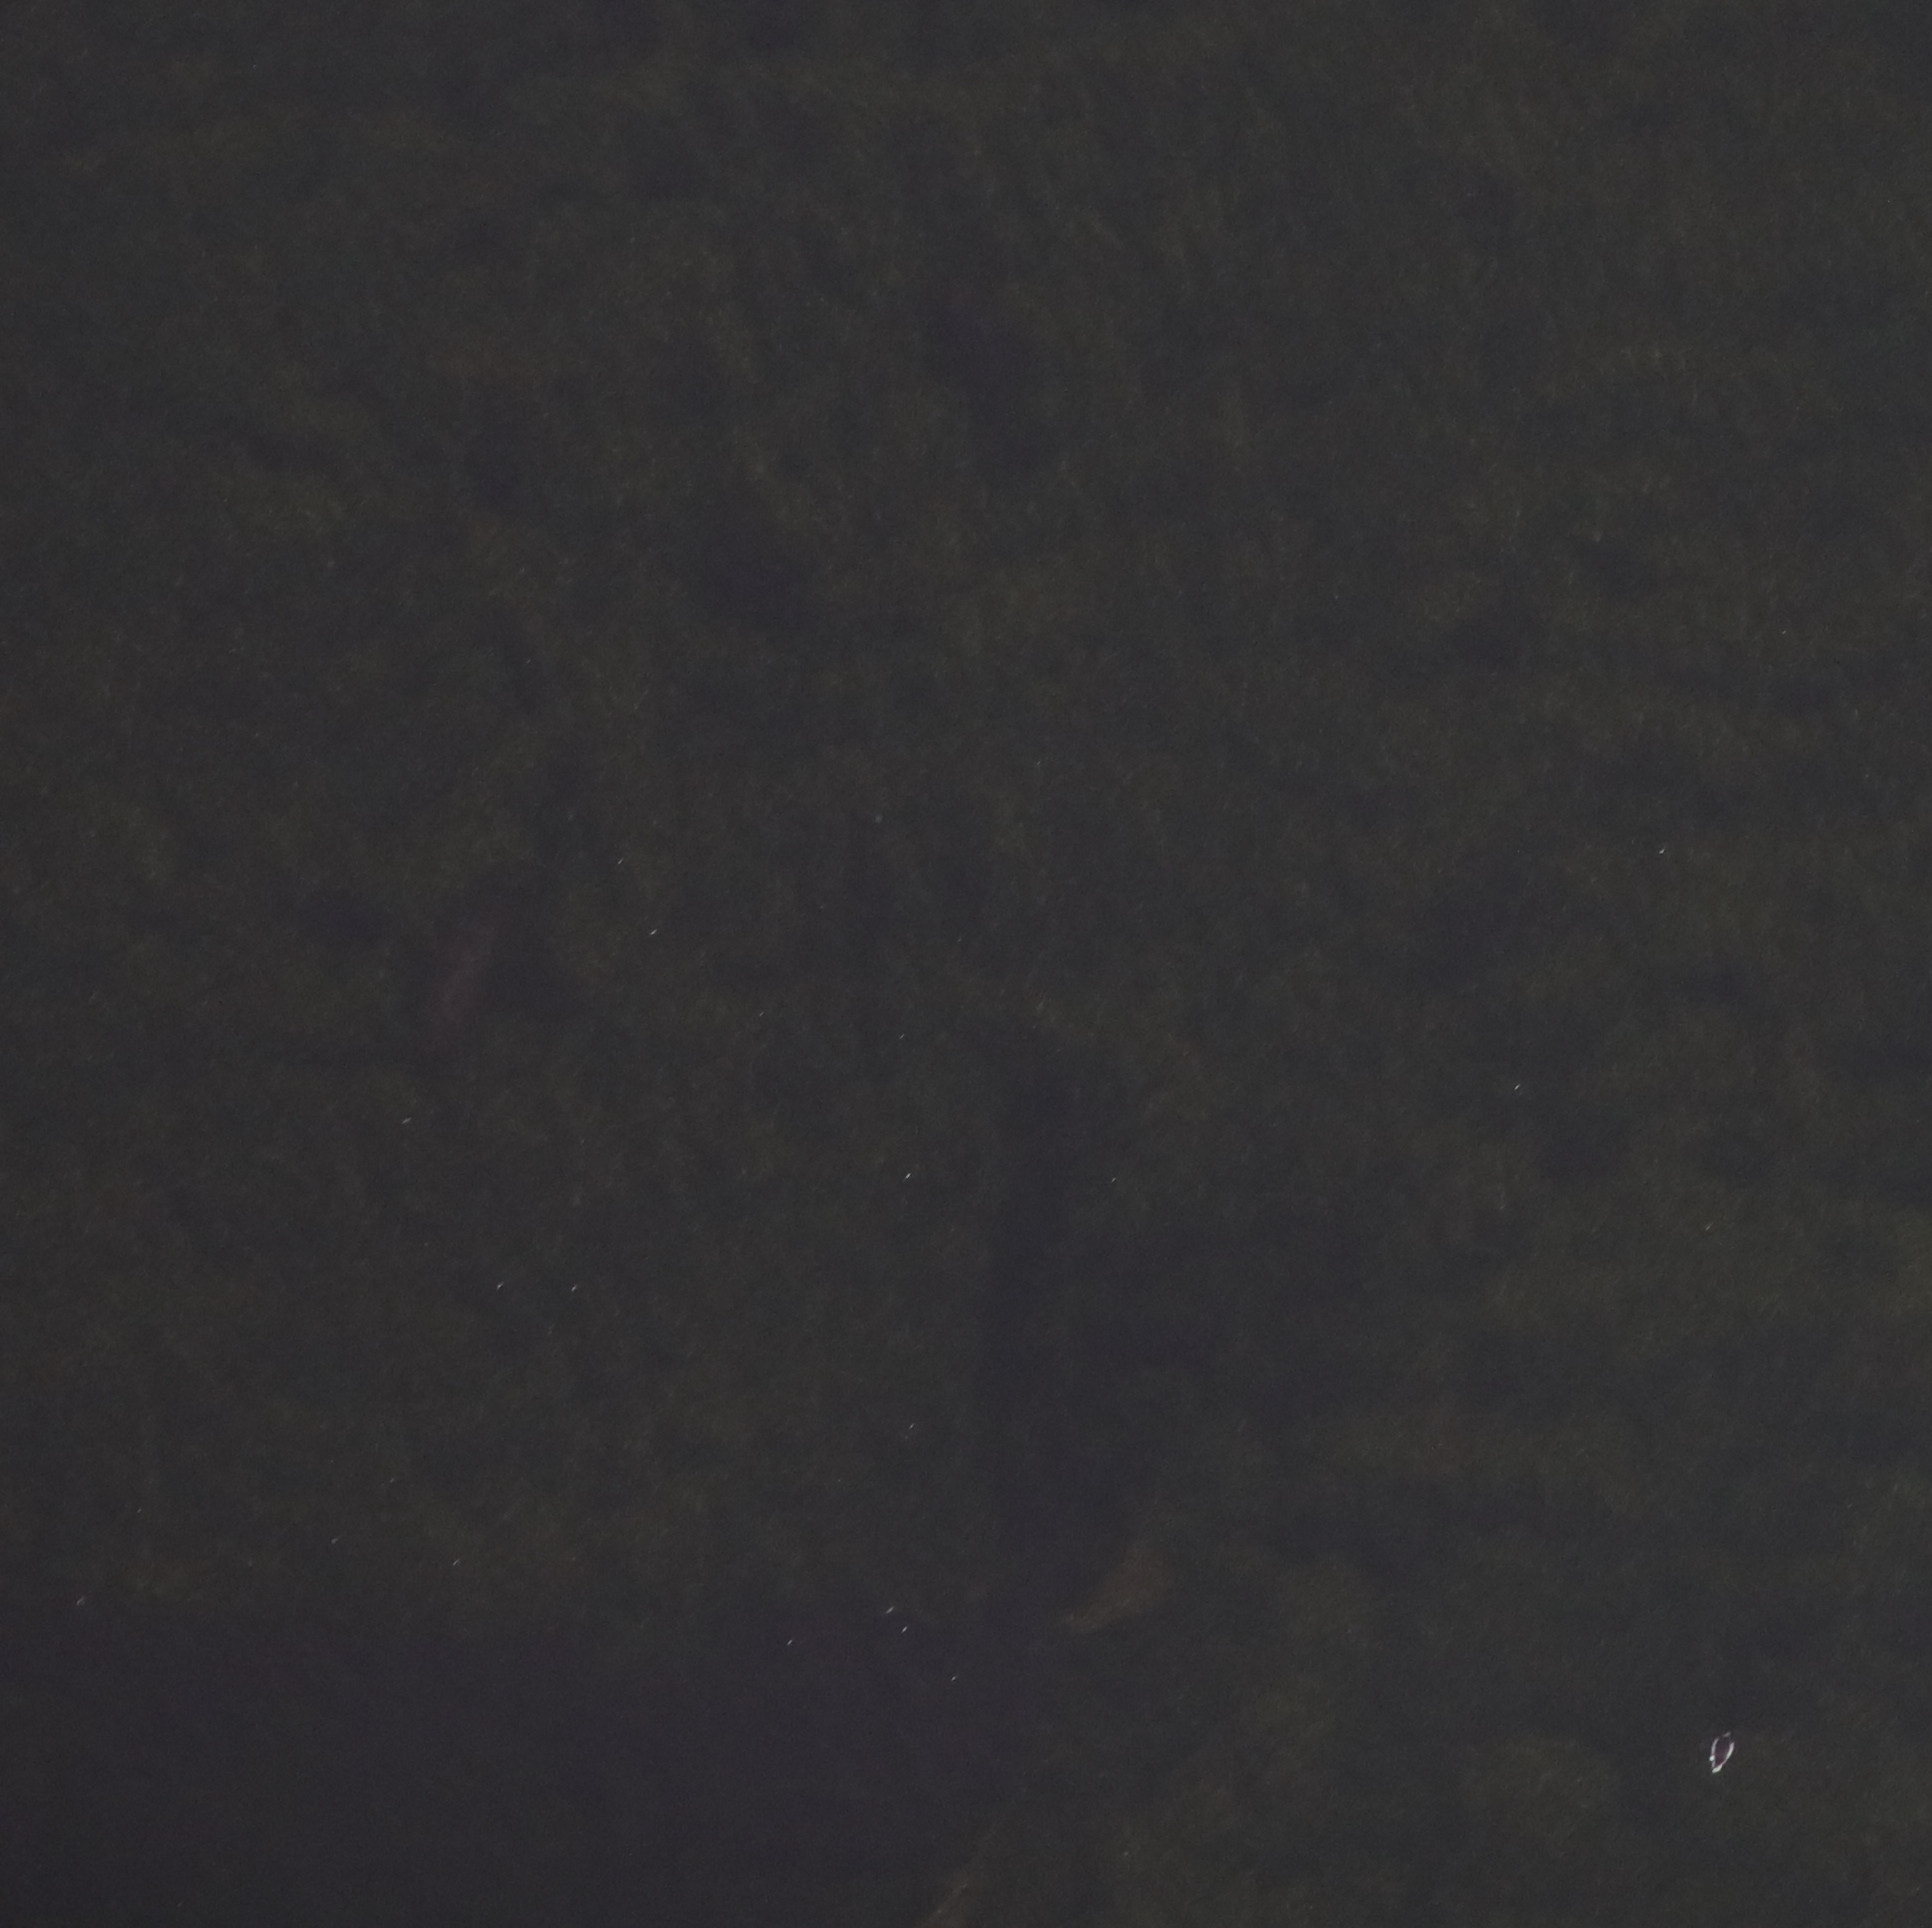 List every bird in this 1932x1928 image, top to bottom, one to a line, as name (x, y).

brant (1722, 1752)